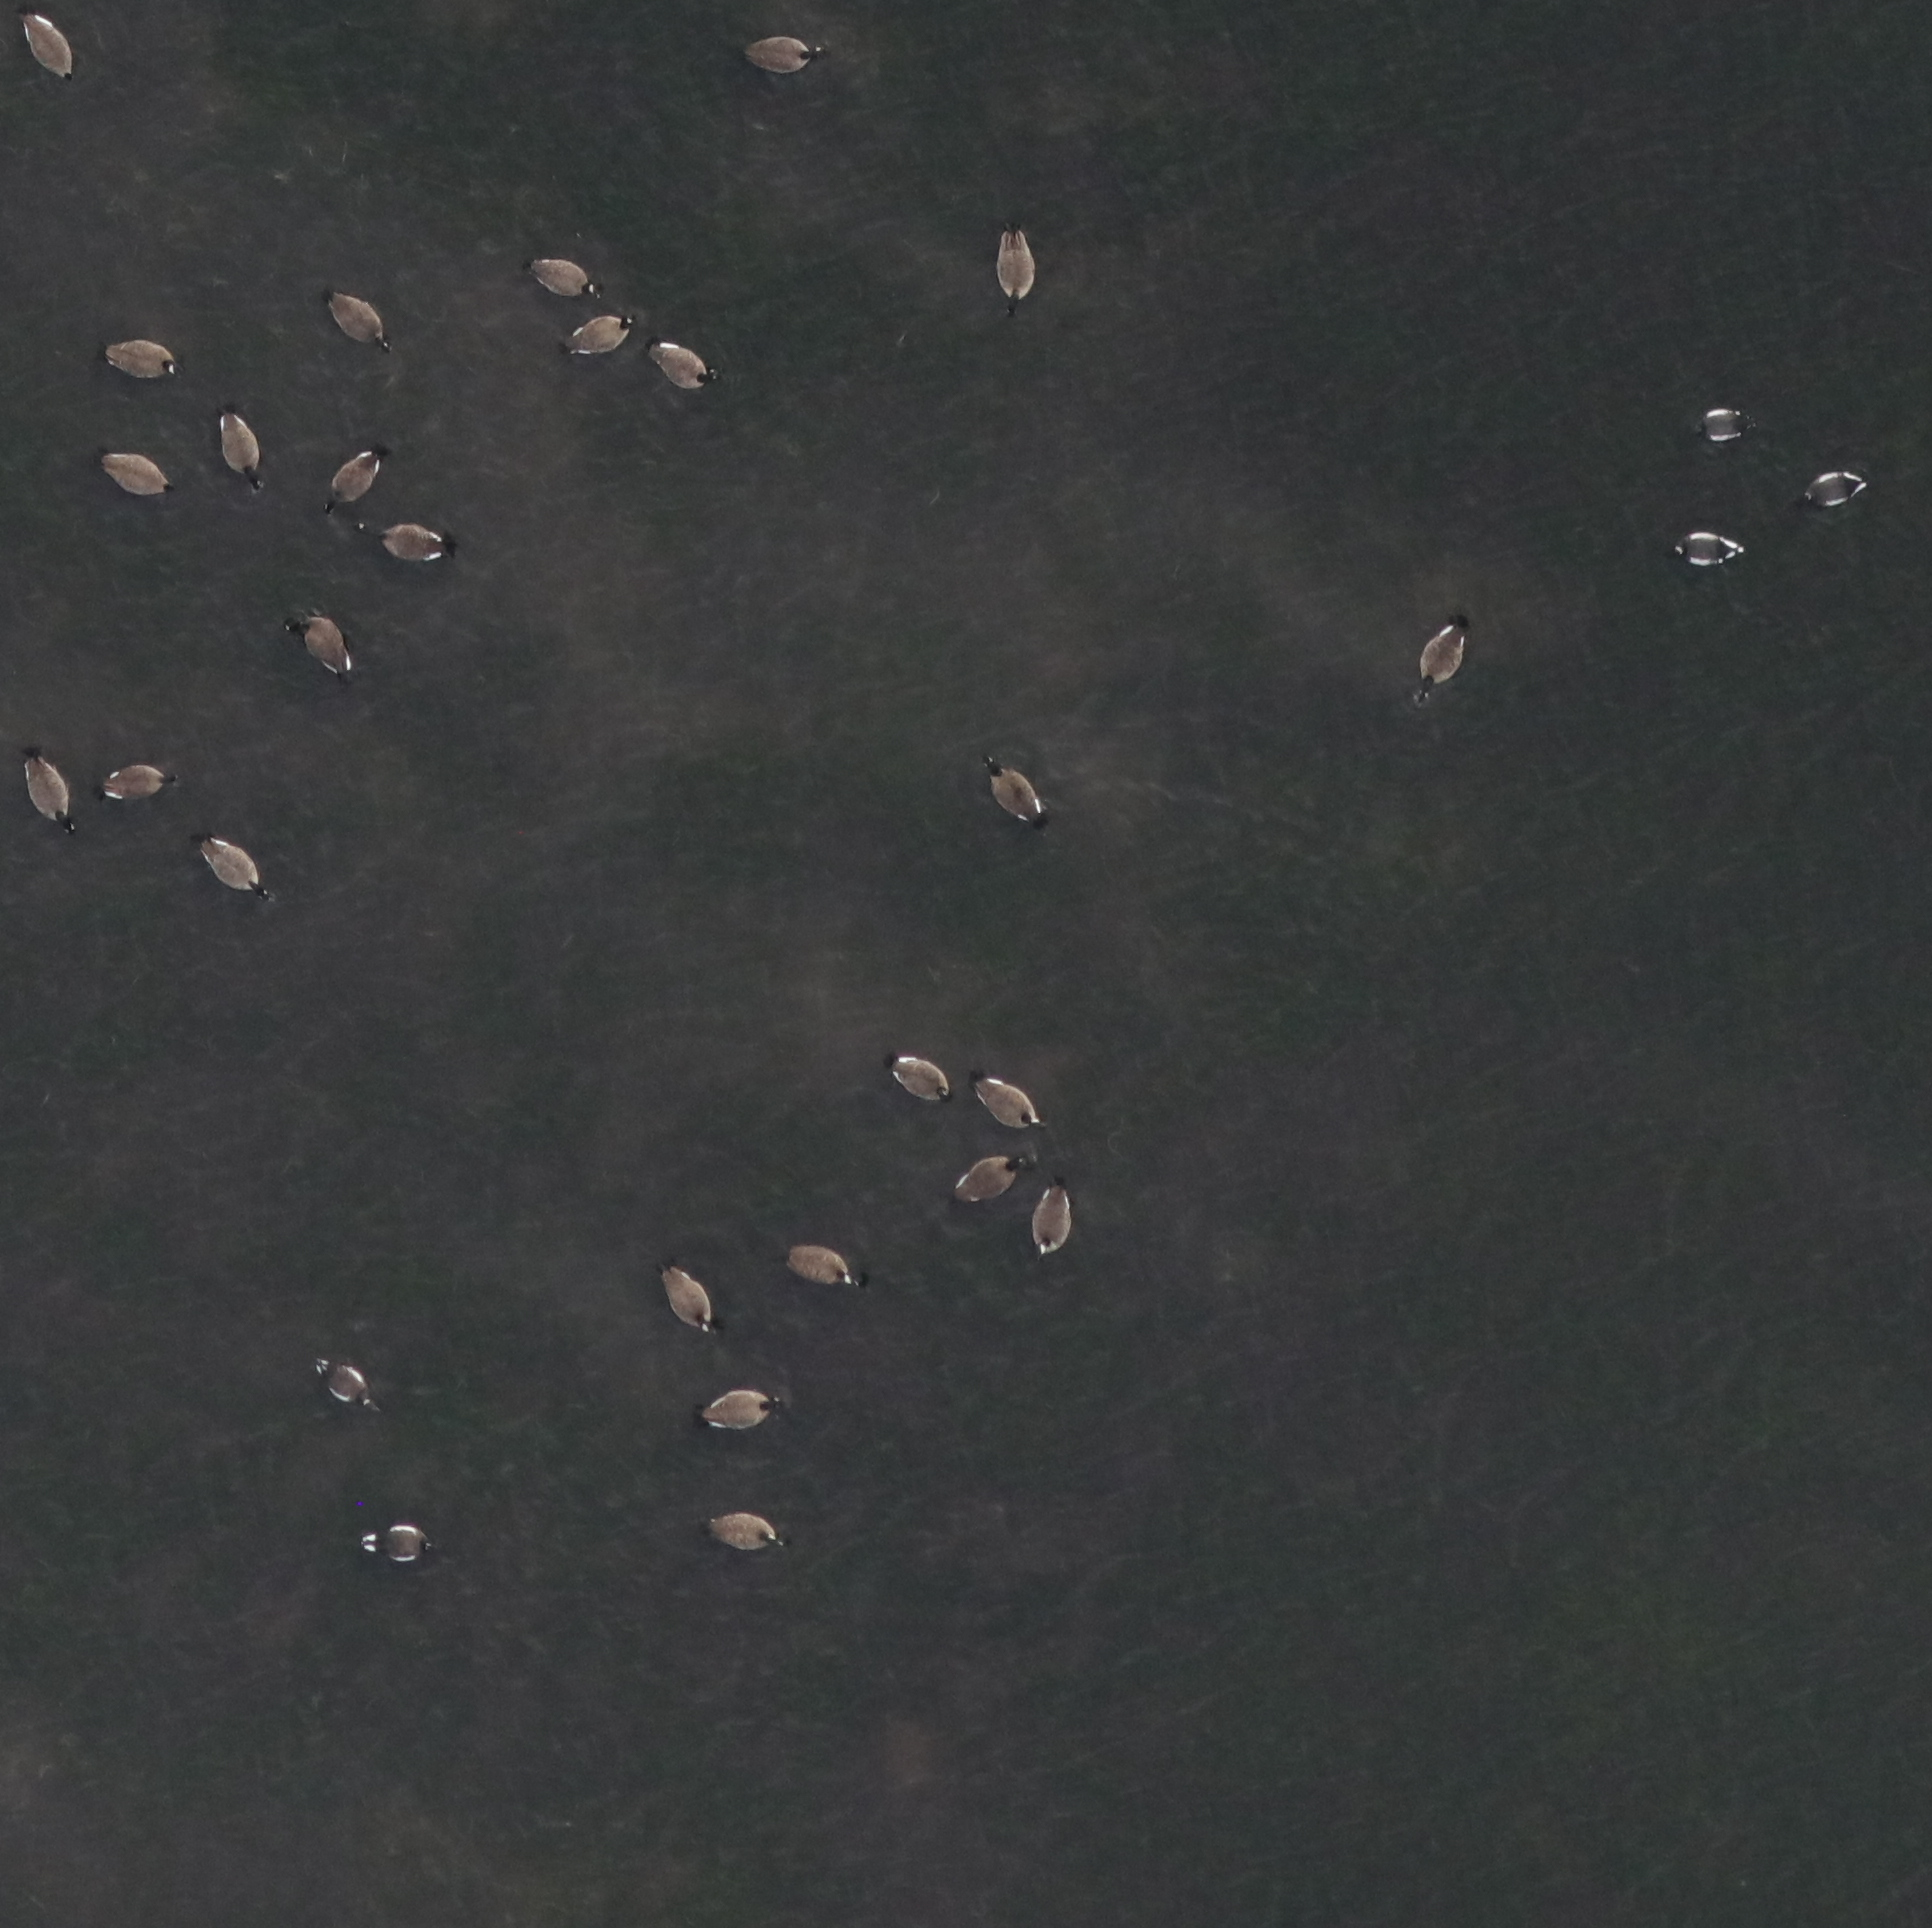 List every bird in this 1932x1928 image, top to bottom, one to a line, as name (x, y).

Canada goose (50, 47)
Canada goose (778, 56)
Canada goose (1014, 268)
Canada goose (561, 275)
Canada goose (357, 318)
Canada goose (599, 335)
Canada goose (140, 358)
Canada goose (681, 366)
brant (1721, 425)
Canada goose (238, 447)
Canada goose (137, 474)
Canada goose (355, 477)
brant (1833, 488)
Canada goose (409, 542)
brant (1705, 548)
Canada goose (328, 646)
Canada goose (1444, 656)
Canada goose (138, 781)
Canada goose (48, 788)
Canada goose (1017, 795)
Canada goose (232, 866)
Canada goose (921, 1078)
Canada goose (1008, 1104)
Canada goose (984, 1181)
Canada goose (1052, 1218)
Canada goose (817, 1262)
Canada goose (687, 1296)
brant (347, 1382)
Canada goose (737, 1411)
Canada goose (743, 1531)
brant (404, 1539)